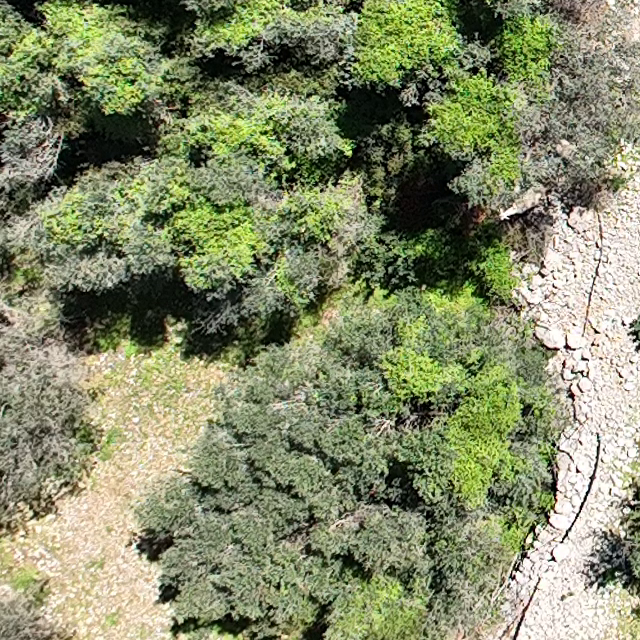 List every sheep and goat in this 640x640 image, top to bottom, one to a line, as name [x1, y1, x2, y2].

sheep [559, 140, 596, 164]
sheep [499, 188, 545, 221]